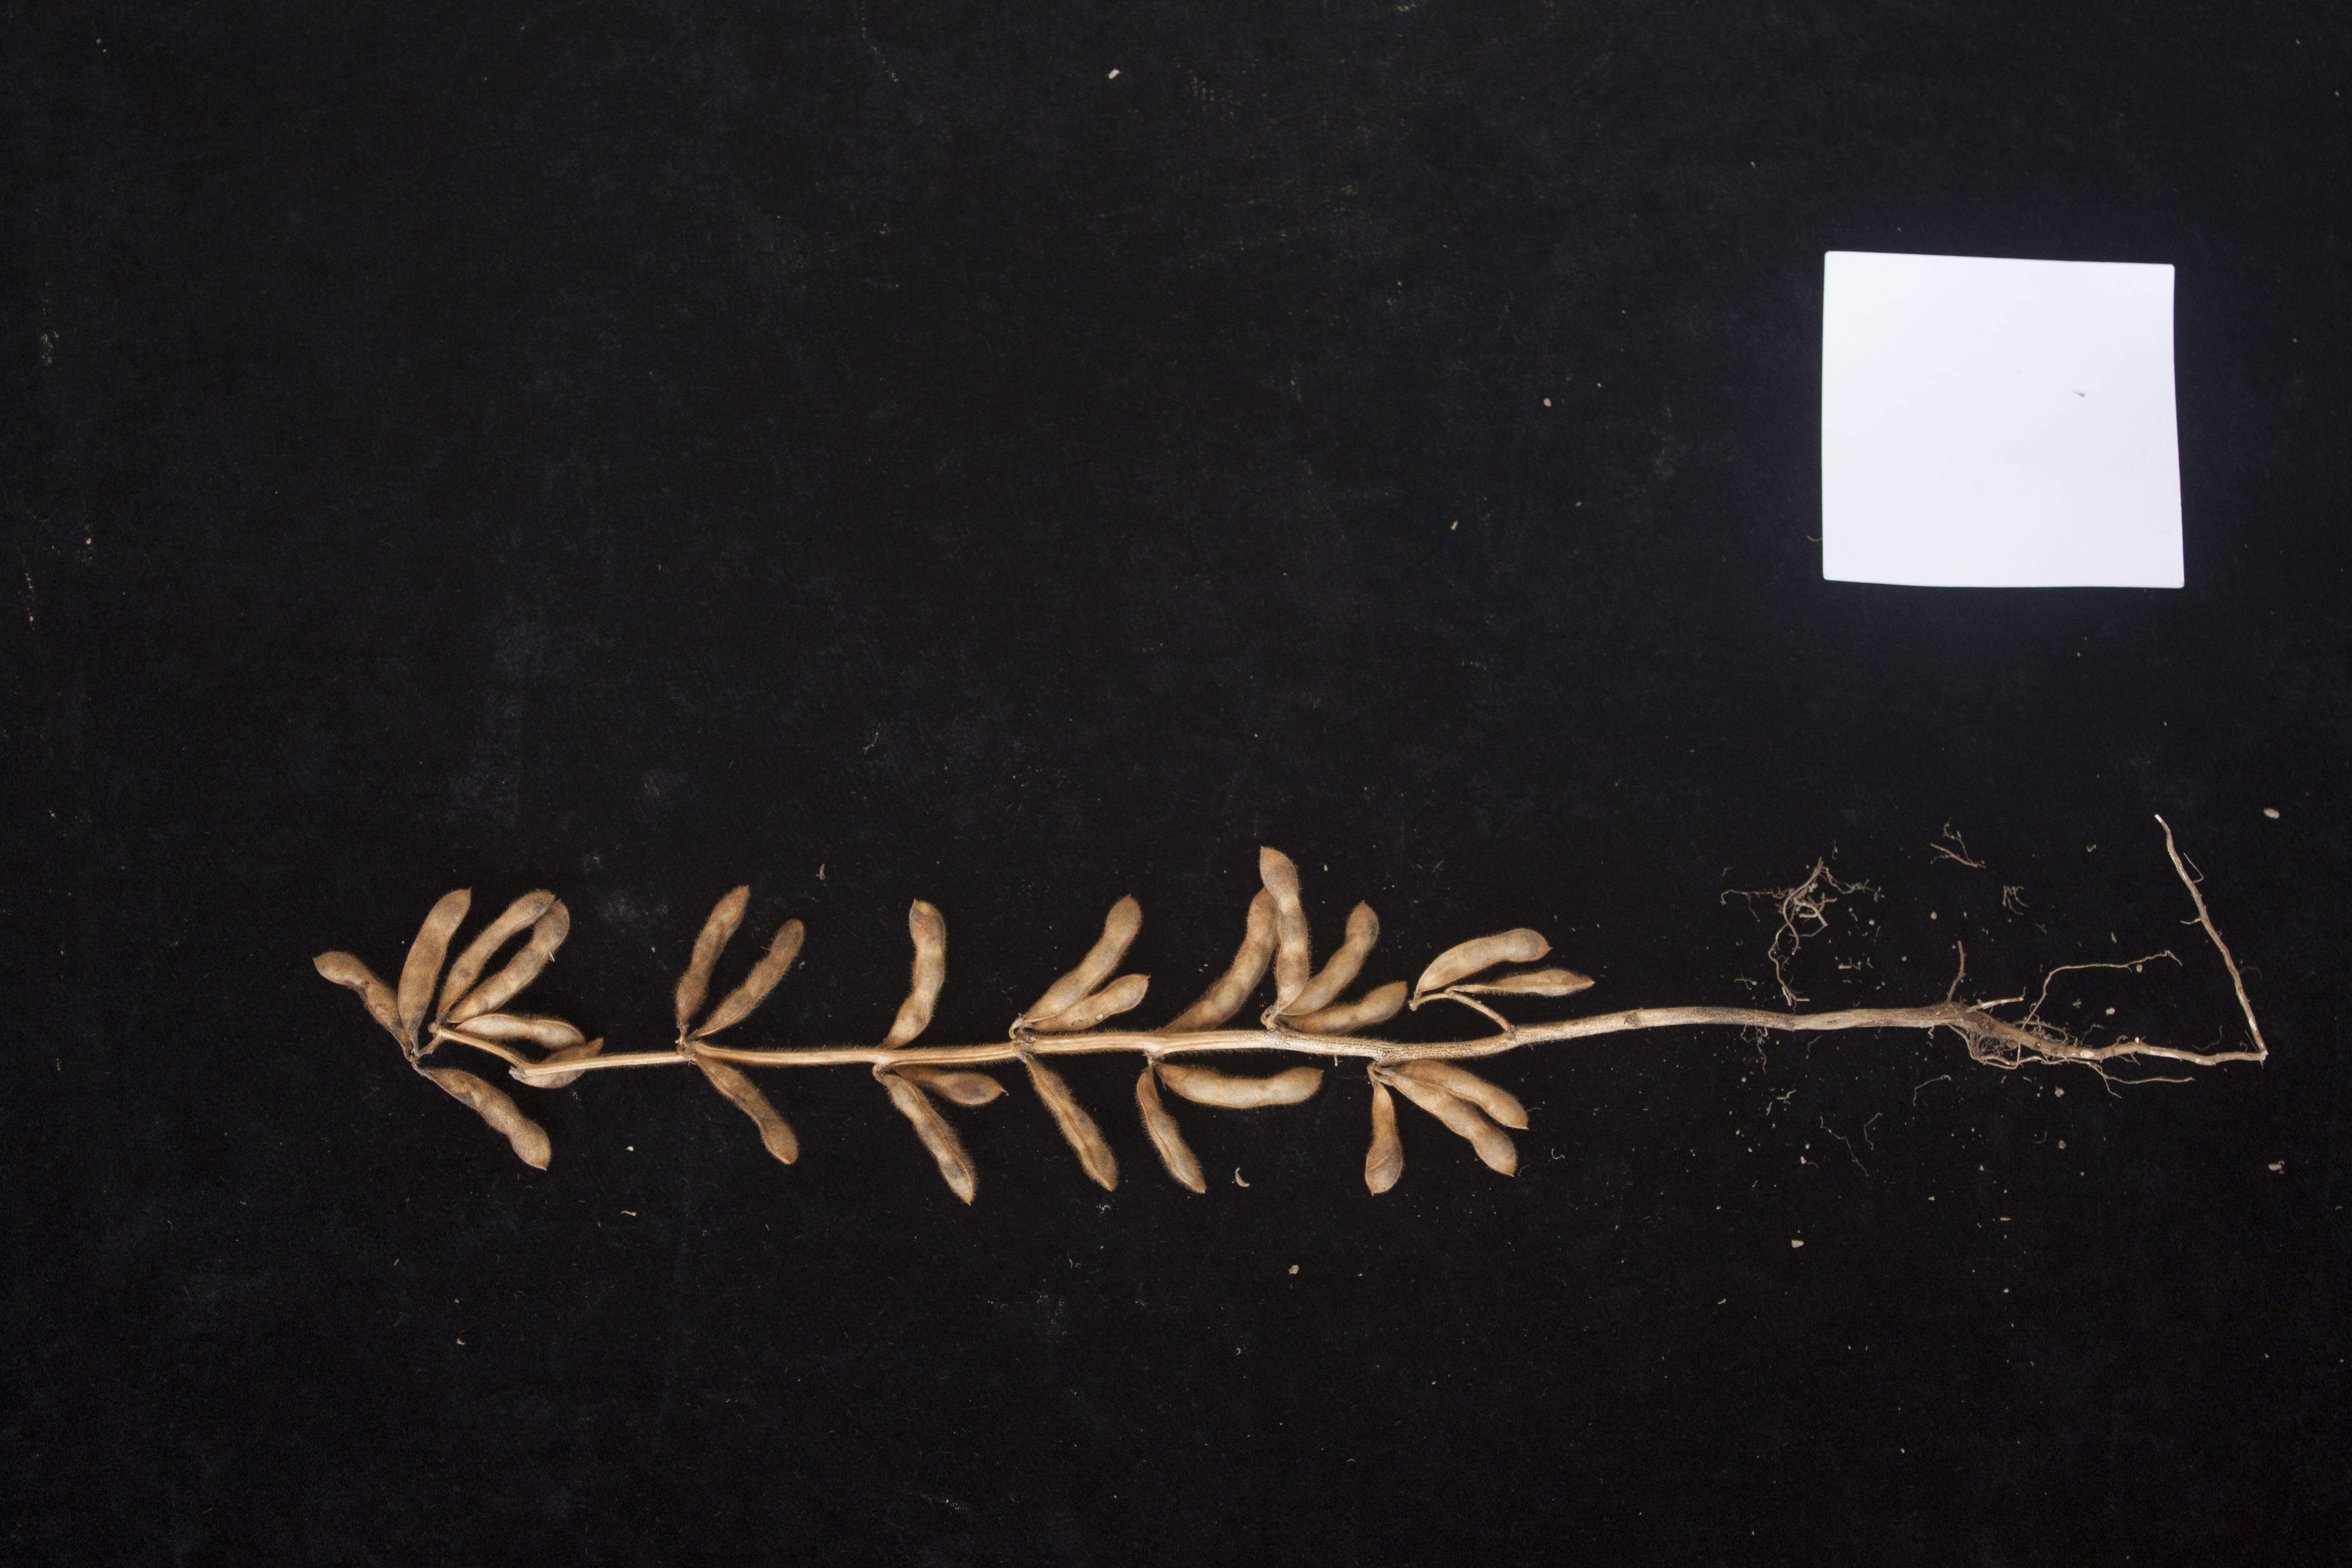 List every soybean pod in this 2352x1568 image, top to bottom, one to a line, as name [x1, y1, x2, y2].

soybean pod [1259, 845, 1310, 1026]
soybean pod [676, 885, 749, 1043]
soybean pod [398, 888, 472, 1057]
soybean pod [1160, 888, 1277, 1031]
soybean pod [434, 893, 555, 1022]
soybean pod [1008, 895, 1141, 1030]
soybean pod [879, 898, 947, 1048]
soybean pod [1281, 899, 1379, 1019]
soybean pod [441, 899, 571, 1026]
soybean pod [692, 919, 806, 1039]
soybean pod [1413, 929, 1554, 1000]
soybean pod [313, 951, 411, 1059]
soybean pod [1445, 969, 1598, 998]
soybean pod [1028, 975, 1149, 1034]
soybean pod [1282, 983, 1408, 1035]
soybean pod [455, 1014, 587, 1053]
soybean pod [507, 1038, 603, 1091]
soybean pod [694, 1052, 799, 1166]
soybean pod [1025, 1052, 1119, 1193]
soybean pod [1395, 1059, 1529, 1131]
soybean pod [1136, 1062, 1206, 1195]
soybean pod [1157, 1063, 1323, 1110]
soybean pod [893, 1067, 1008, 1107]
soybean pod [417, 1068, 551, 1172]
soybean pod [1378, 1069, 1517, 1179]
soybean pod [875, 1074, 975, 1206]
soybean pod [1365, 1080, 1404, 1196]